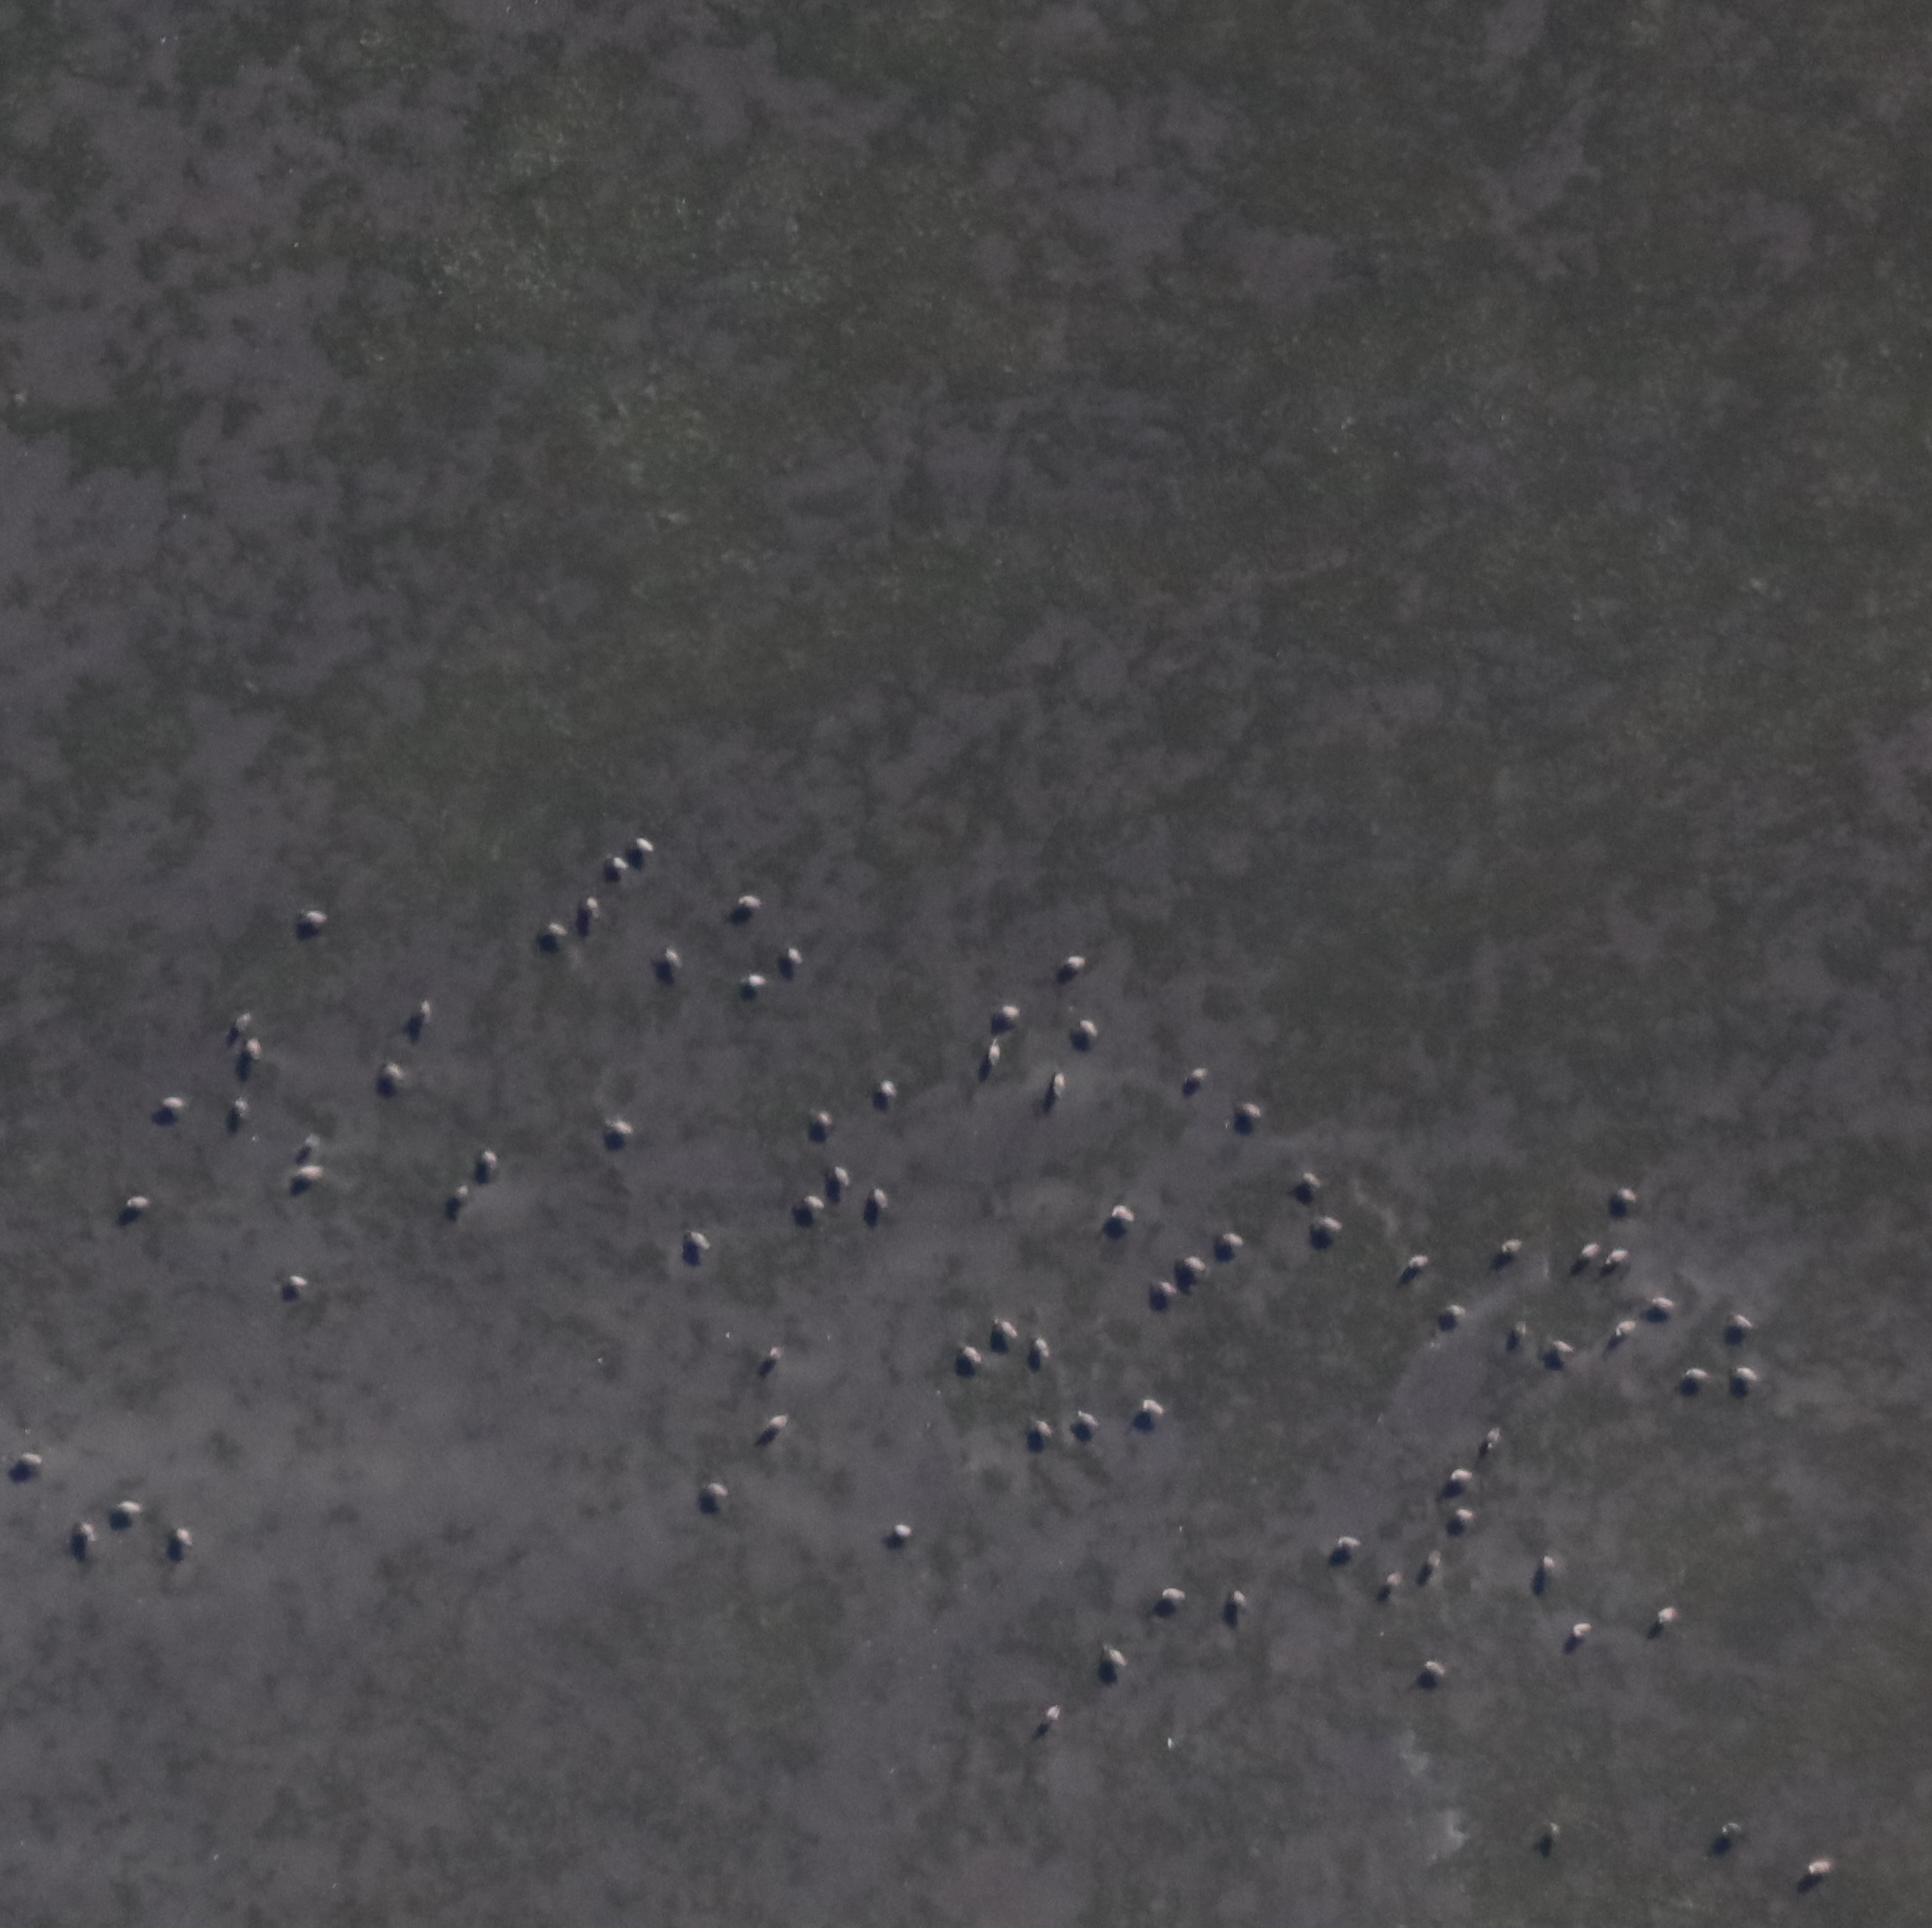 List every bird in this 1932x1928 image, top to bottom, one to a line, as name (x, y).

Canada goose (647, 845)
Canada goose (618, 864)
Canada goose (750, 903)
Canada goose (594, 912)
Canada goose (325, 915)
Canada goose (560, 927)
Canada goose (672, 951)
Canada goose (797, 962)
Canada goose (1078, 965)
Canada goose (760, 983)
Canada goose (425, 1013)
Canada goose (1010, 1016)
Canada goose (246, 1023)
Canada goose (1090, 1024)
Canada goose (265, 1051)
Canada goose (997, 1060)
Canada goose (1198, 1072)
Canada goose (395, 1074)
Canada goose (889, 1091)
Canada goose (1056, 1091)
Canada goose (172, 1108)
Canada goose (248, 1108)
Canada goose (1250, 1110)
Canada goose (819, 1128)
Canada goose (620, 1130)
Canada goose (313, 1143)
Canada goose (492, 1165)
Canada goose (309, 1172)
Canada goose (844, 1178)
Canada goose (1317, 1182)
Canada goose (1630, 1195)
Canada goose (880, 1201)
Canada goose (464, 1204)
Canada goose (815, 1204)
Canada goose (144, 1209)
Canada goose (1123, 1215)
Canada goose (1329, 1226)
Canada goose (1238, 1242)
Canada goose (698, 1247)
Canada goose (1516, 1247)
Canada goose (1585, 1248)
Canada goose (1420, 1255)
Canada goose (1620, 1261)
Canada goose (1201, 1262)
Canada goose (303, 1282)
Canada goose (1175, 1288)
Canada goose (1672, 1303)
Canada goose (1459, 1316)
Canada goose (1630, 1329)
Canada goose (1741, 1329)
Canada goose (1000, 1332)
Canada goose (1522, 1337)
Canada goose (1561, 1349)
Canada goose (776, 1350)
Canada goose (971, 1351)
Canada goose (1039, 1351)
Canada goose (1699, 1371)
Canada goose (1743, 1372)
Canada goose (1160, 1409)
Canada goose (1088, 1424)
Canada goose (781, 1425)
Canada goose (1040, 1427)
Canada goose (1487, 1442)
Canada goose (28, 1464)
Canada goose (1459, 1471)
Canada goose (720, 1490)
Canada goose (134, 1509)
Canada goose (1461, 1514)
Canada goose (900, 1532)
Canada goose (87, 1533)
Canada goose (190, 1536)
Canada goose (1352, 1538)
Canada goose (1436, 1558)
Canada goose (1544, 1562)
Canada goose (1396, 1577)
Canada goose (1239, 1594)
Canada goose (1170, 1598)
Canada goose (1668, 1611)
Canada goose (1585, 1625)
Canada goose (1118, 1659)
Canada goose (1442, 1669)
Canada goose (1049, 1713)
Canada goose (1555, 1831)
Canada goose (1735, 1833)
Canada goose (1820, 1869)